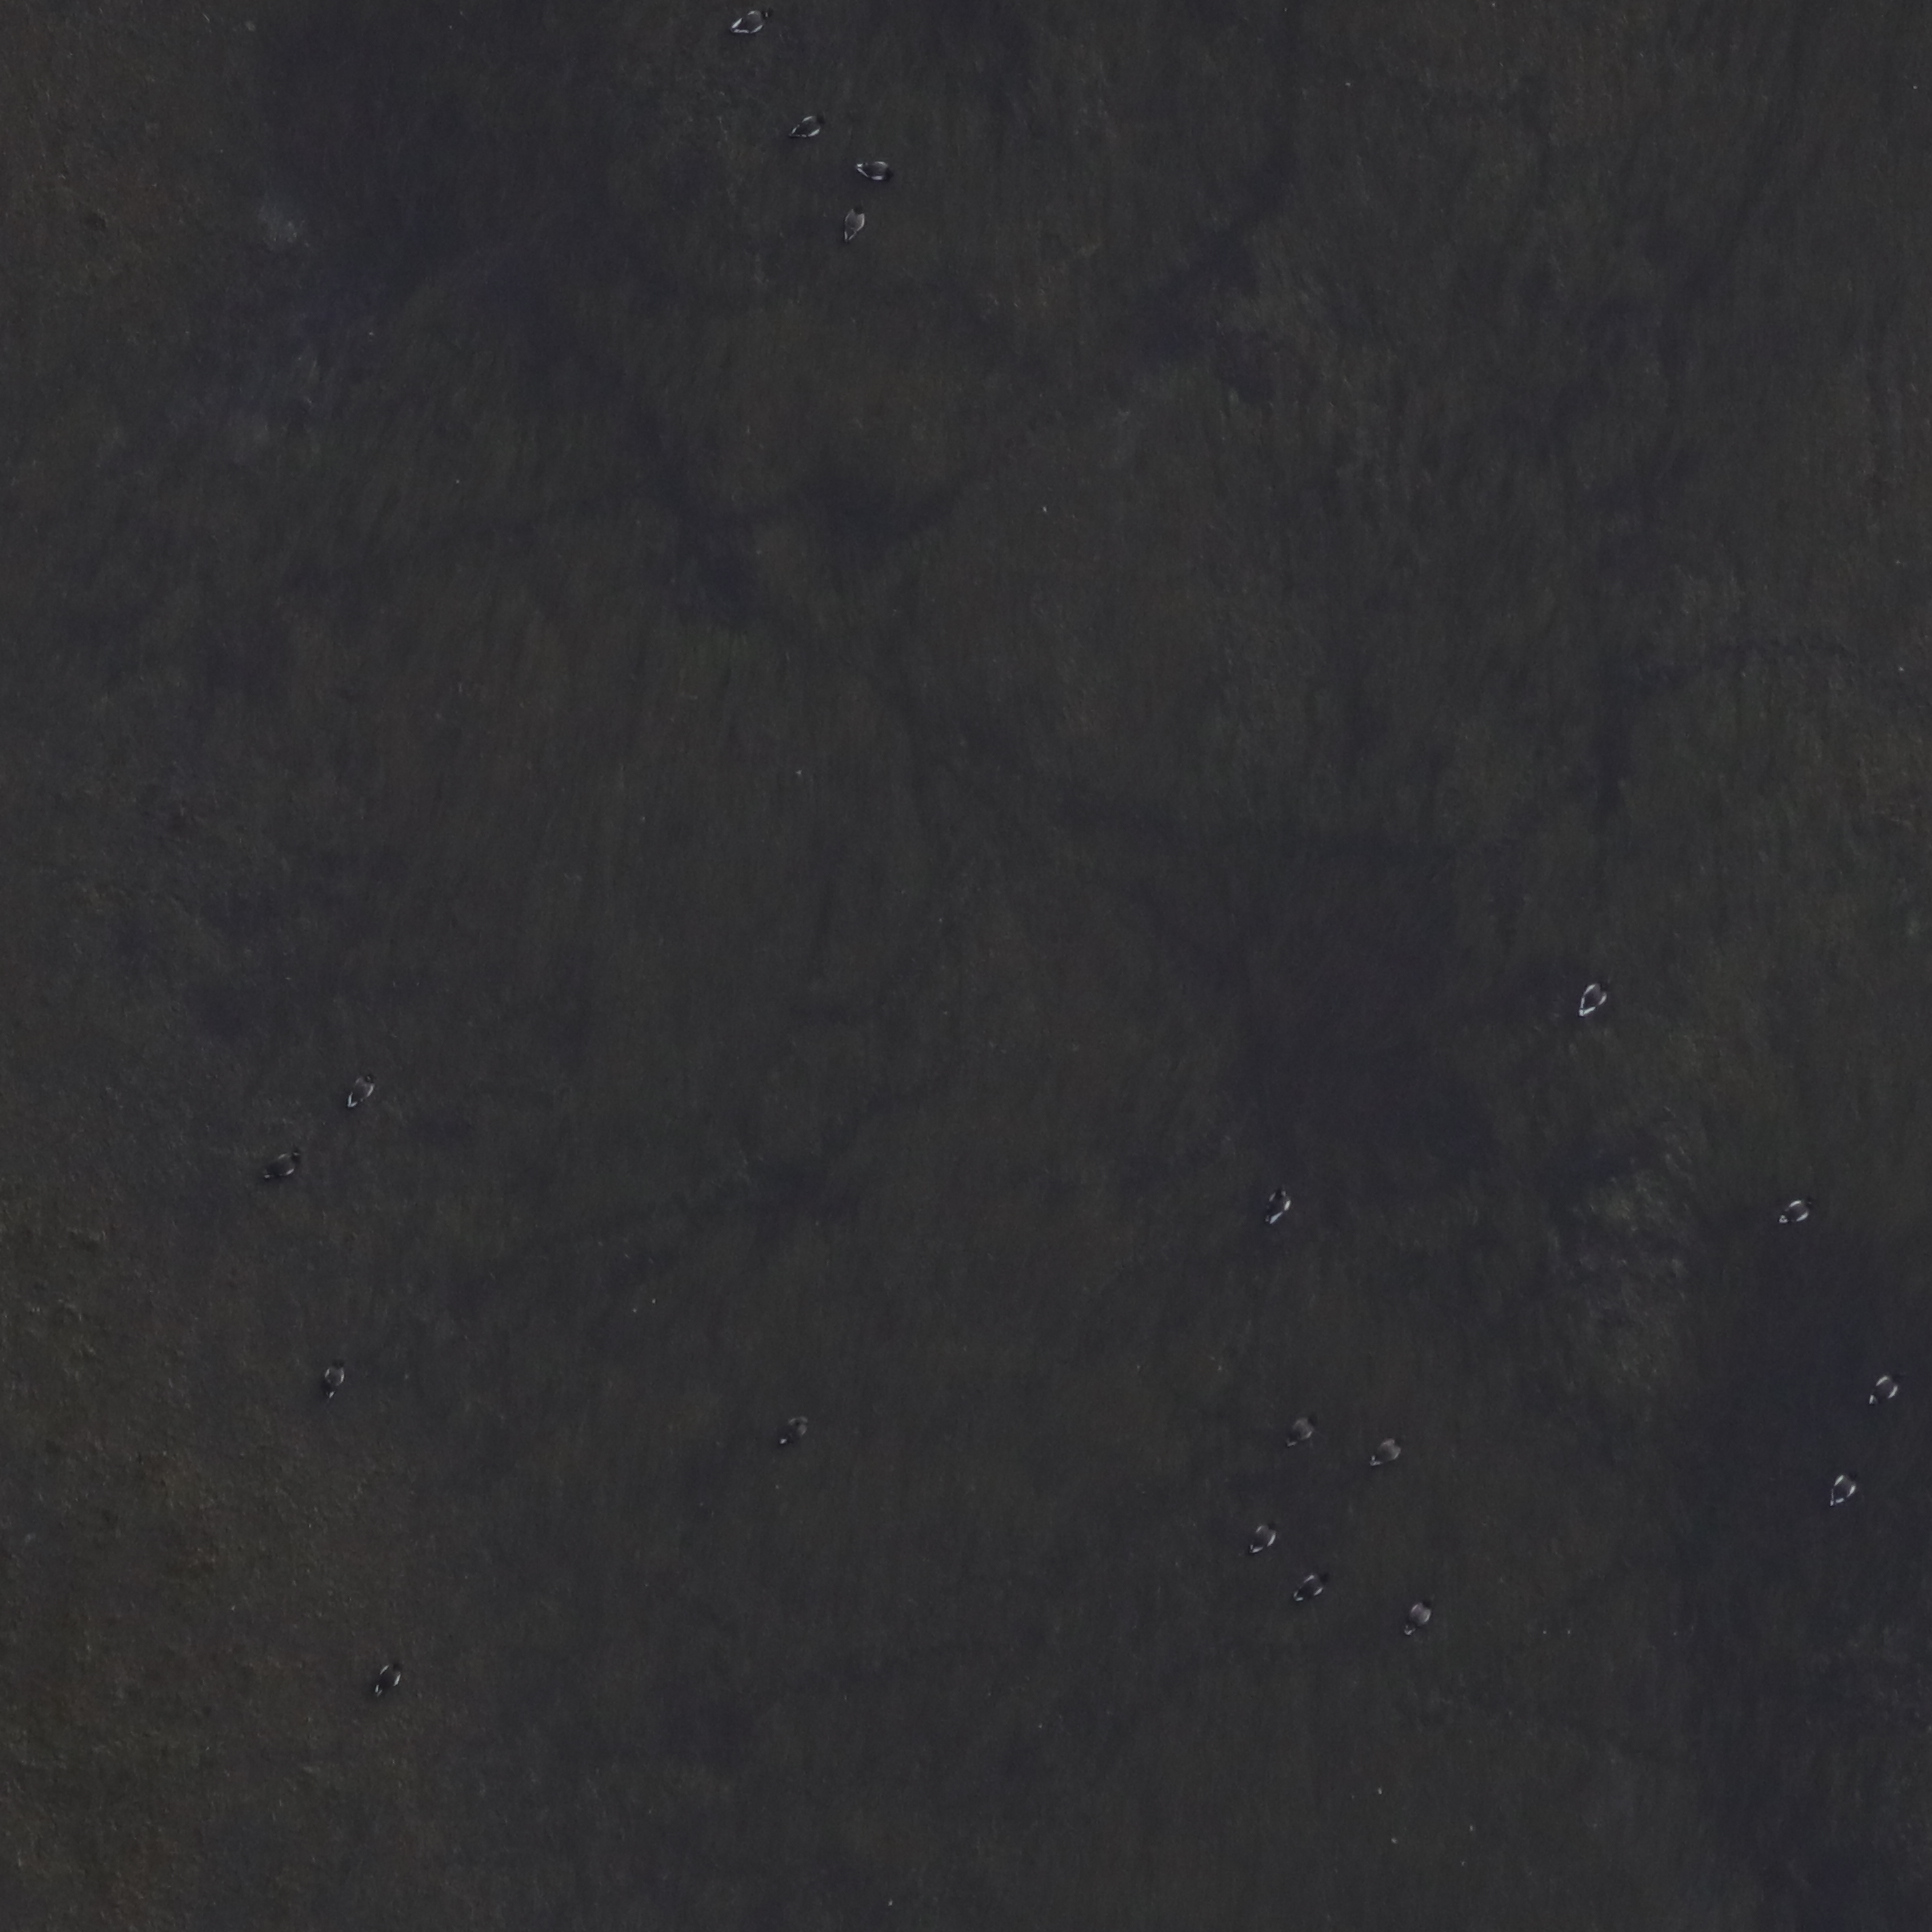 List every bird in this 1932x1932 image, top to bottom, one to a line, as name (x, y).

brant (750, 20)
brant (809, 125)
brant (875, 169)
brant (854, 223)
brant (1593, 996)
brant (359, 1089)
brant (284, 1166)
brant (1280, 1205)
brant (1795, 1212)
brant (336, 1379)
brant (1886, 1386)
brant (796, 1427)
brant (1303, 1431)
brant (1387, 1453)
brant (1845, 1489)
brant (1262, 1540)
brant (1312, 1589)
brant (1420, 1616)
brant (387, 1678)